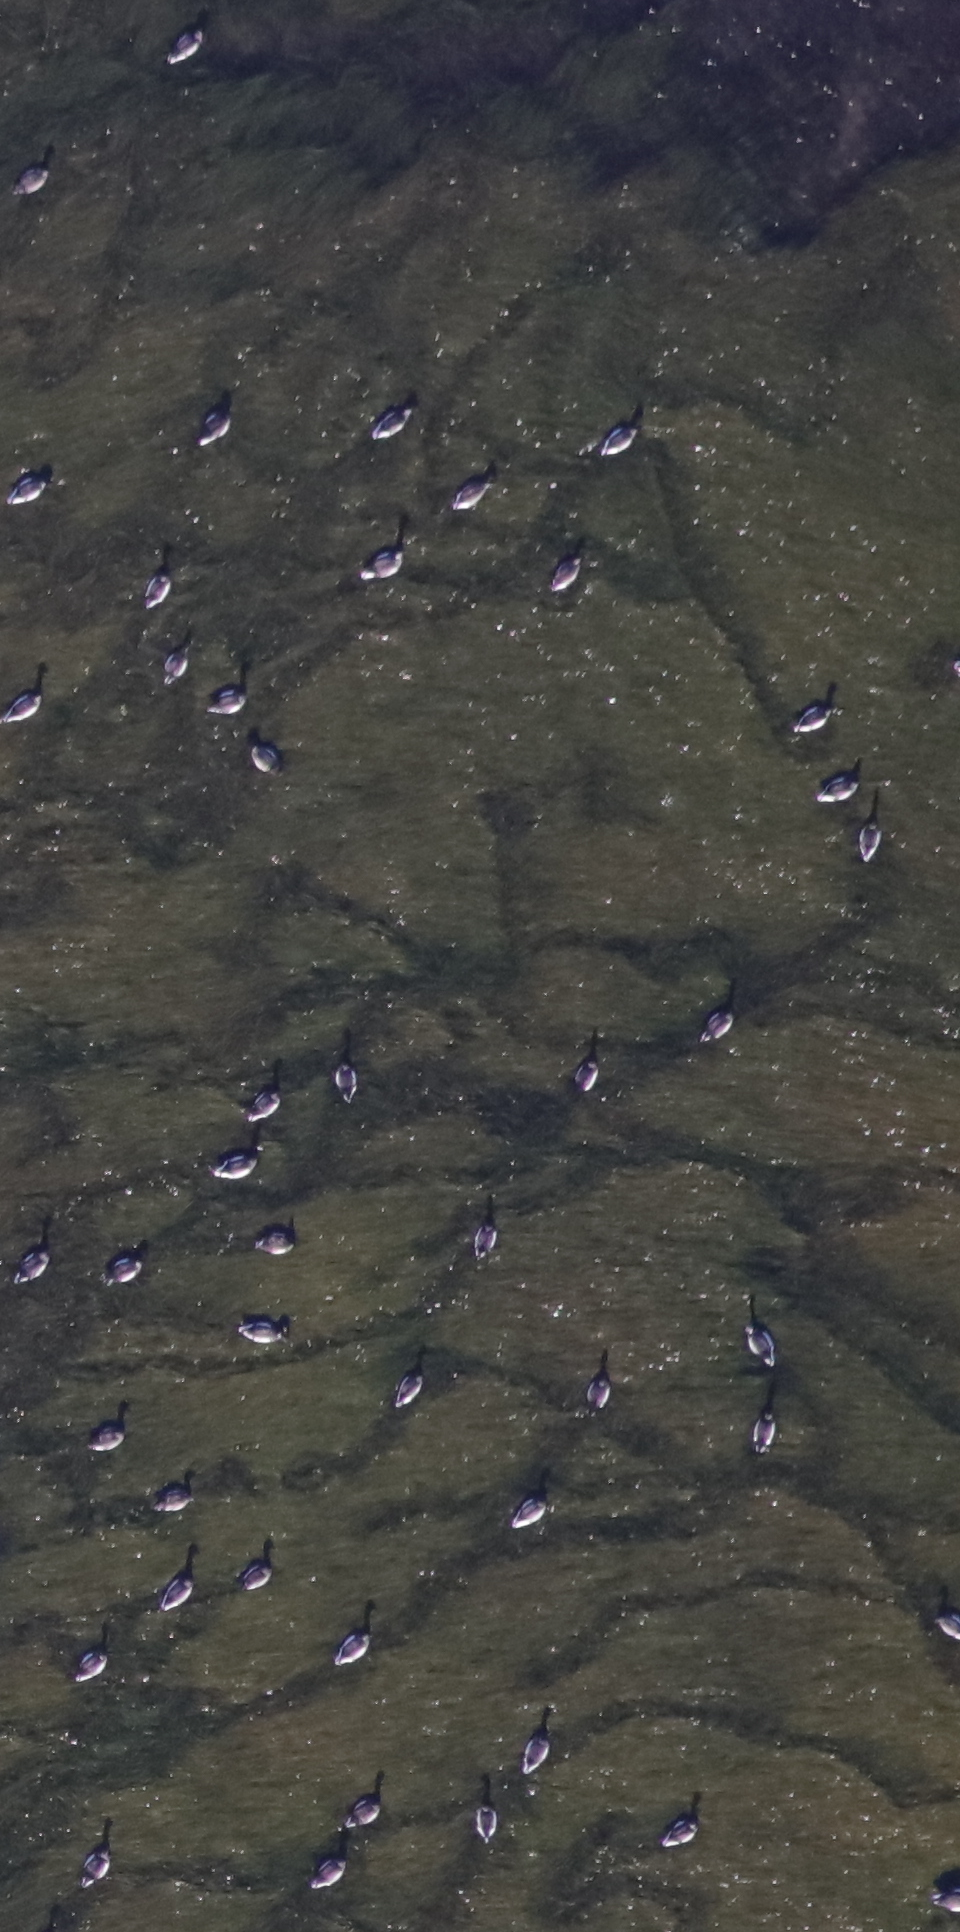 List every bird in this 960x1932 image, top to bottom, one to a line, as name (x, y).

brant (186, 45)
brant (33, 179)
brant (393, 422)
brant (215, 426)
brant (617, 440)
brant (29, 487)
brant (474, 492)
brant (384, 563)
brant (567, 572)
brant (159, 590)
brant (176, 662)
brant (227, 699)
brant (24, 707)
brant (815, 716)
brant (265, 757)
brant (837, 787)
brant (869, 840)
brant (717, 1023)
brant (586, 1074)
brant (346, 1080)
brant (262, 1104)
brant (236, 1166)
brant (485, 1239)
brant (276, 1244)
brant (32, 1263)
brant (124, 1270)
brant (263, 1333)
brant (762, 1345)
brant (407, 1388)
brant (598, 1393)
brant (764, 1432)
brant (107, 1437)
brant (173, 1498)
brant (531, 1512)
brant (255, 1576)
brant (175, 1595)
brant (953, 1623)
brant (353, 1648)
brant (90, 1665)
brant (536, 1752)
brant (363, 1812)
brant (488, 1821)
brant (681, 1832)
brant (96, 1867)
brant (329, 1874)
brant (952, 1898)